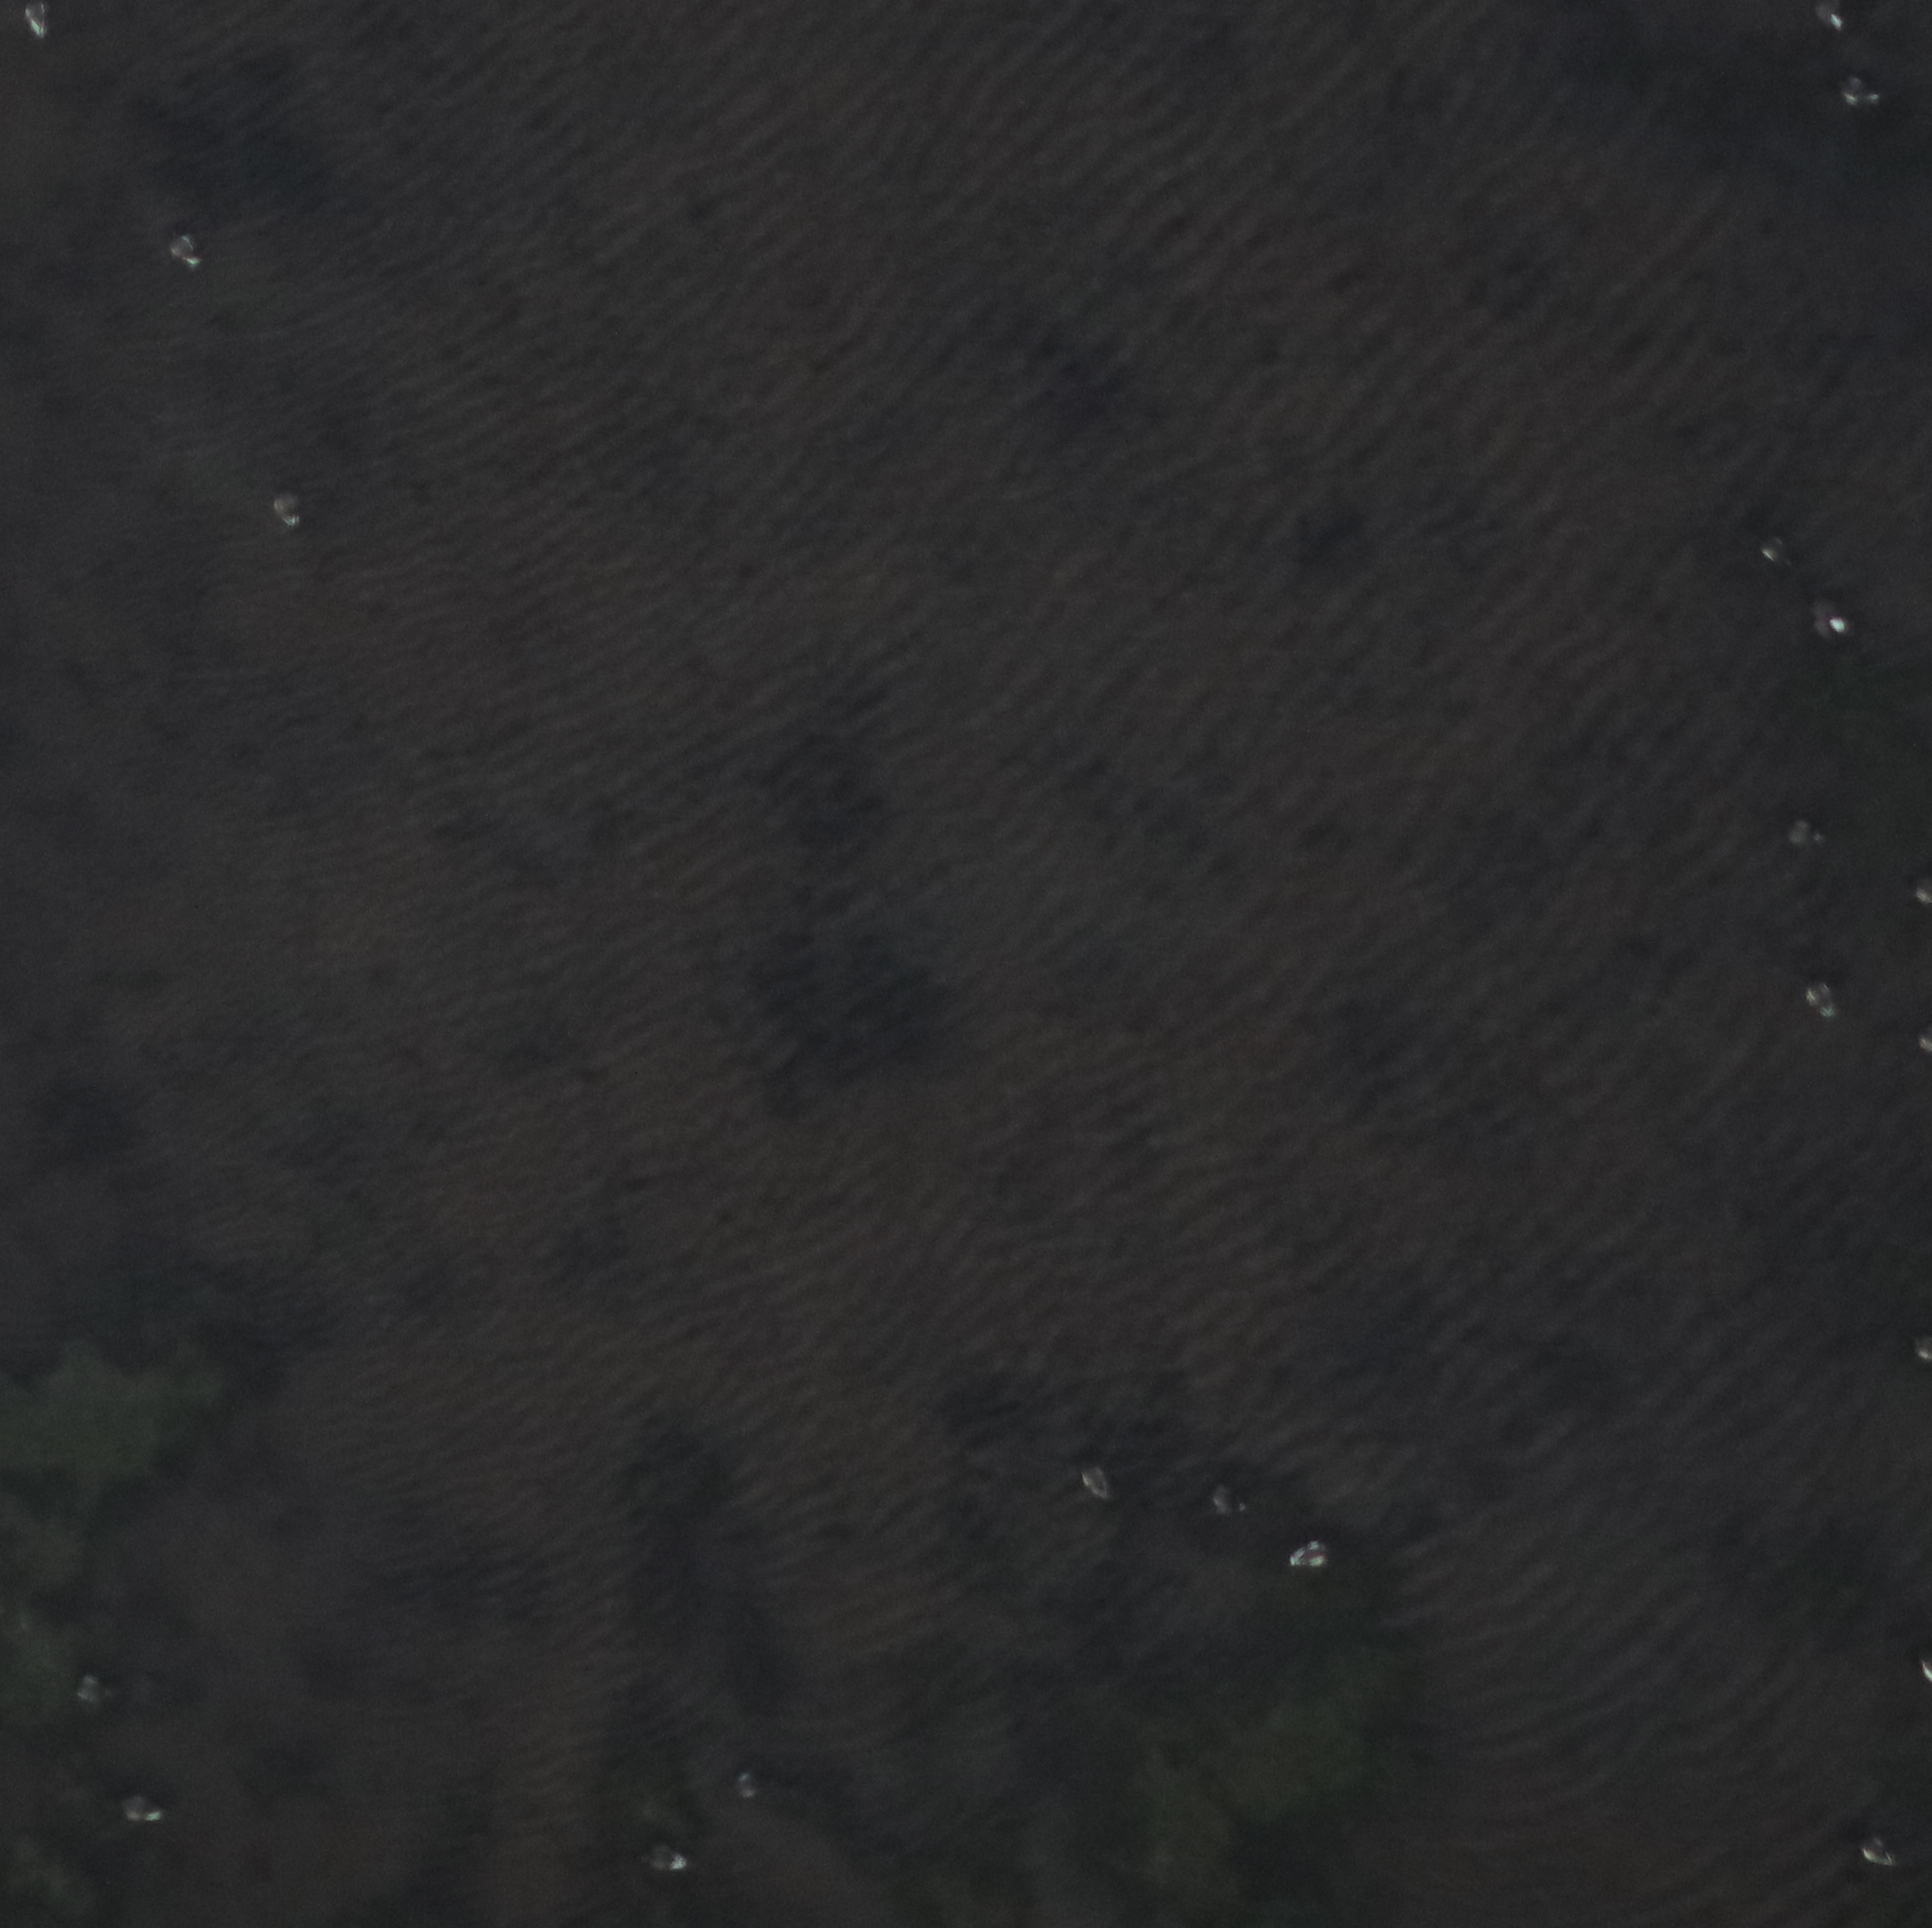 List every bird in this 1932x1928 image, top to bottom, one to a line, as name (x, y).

brant (1834, 10)
brant (36, 17)
brant (1857, 90)
brant (183, 245)
brant (286, 507)
brant (1774, 541)
brant (1825, 624)
brant (1805, 825)
brant (1927, 882)
brant (1822, 994)
brant (1930, 1342)
brant (1093, 1477)
brant (1230, 1505)
brant (1316, 1555)
brant (1925, 1665)
brant (100, 1688)
brant (753, 1779)
brant (140, 1805)
brant (1877, 1849)
brant (665, 1859)